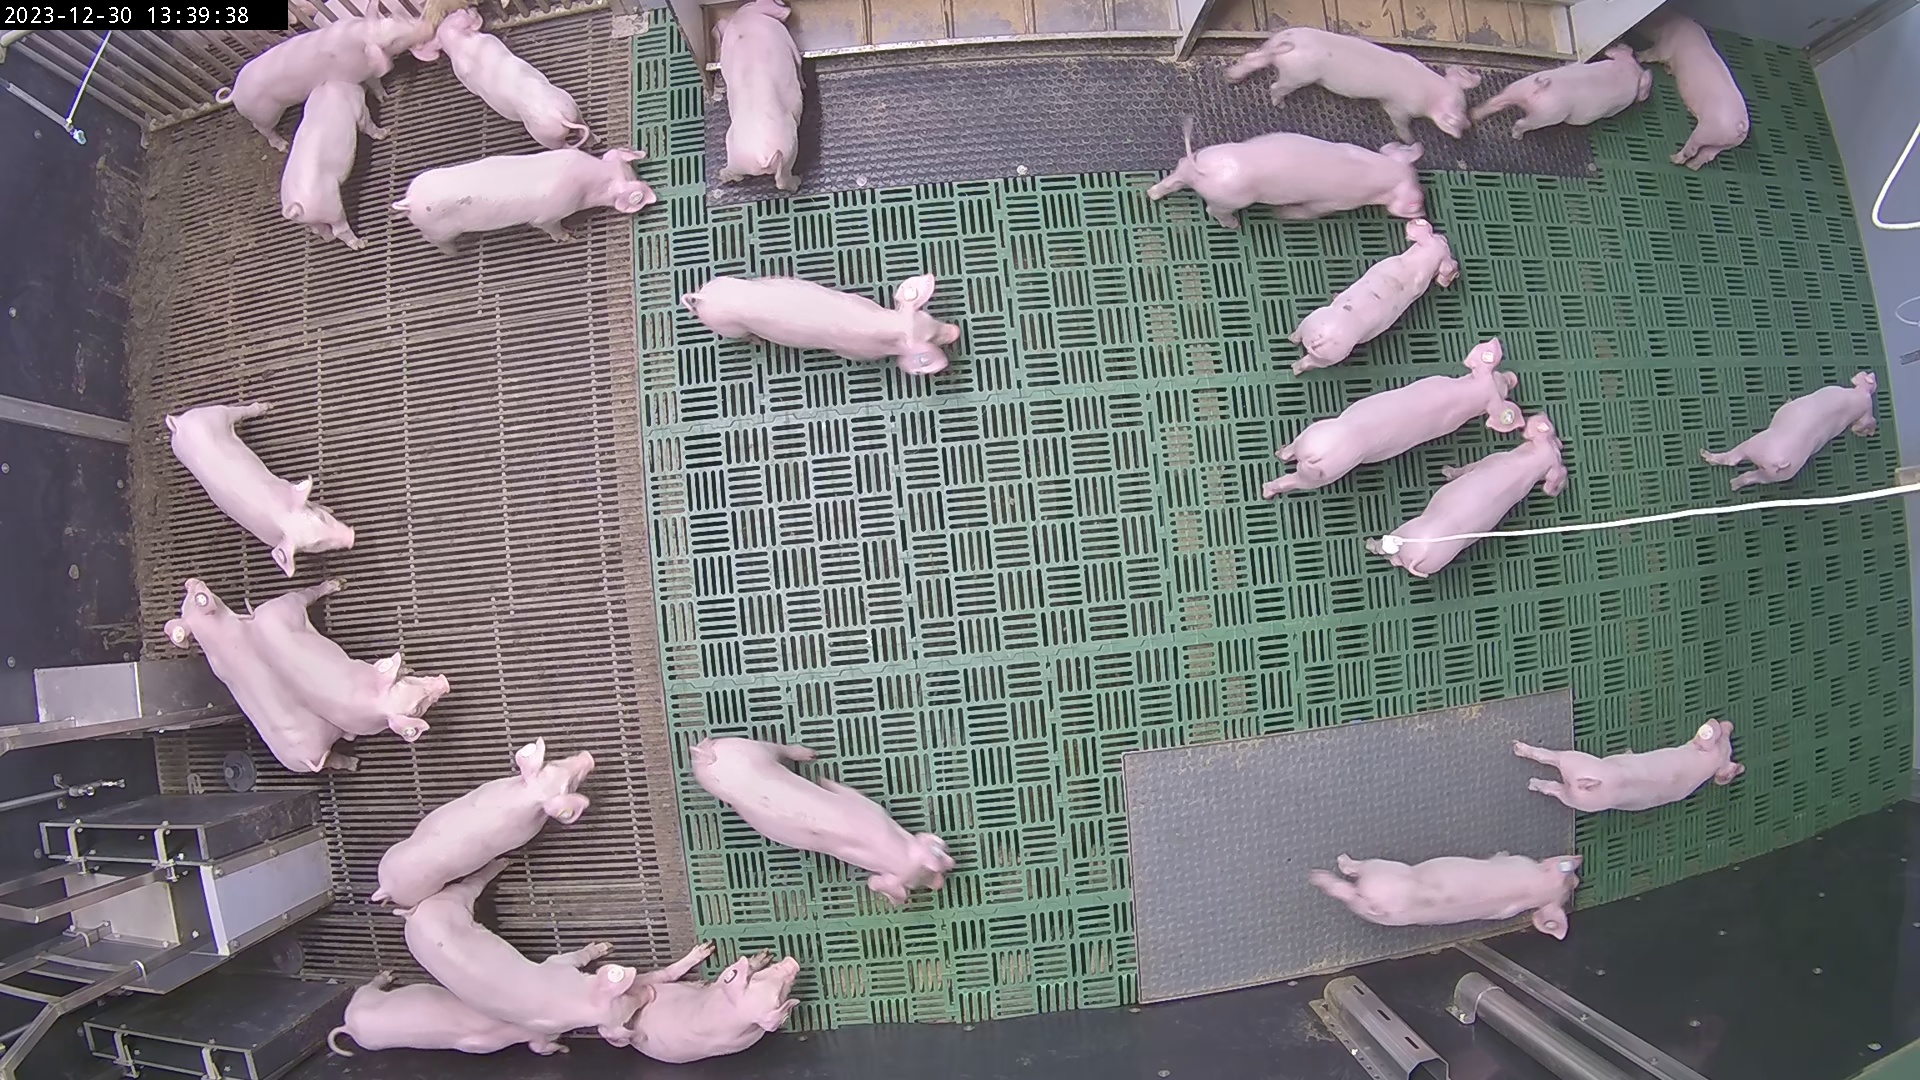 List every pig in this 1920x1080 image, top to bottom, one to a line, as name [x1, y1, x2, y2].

pig [178, 0, 321, 51]
pig [711, 0, 800, 194]
pig [314, 2, 425, 29]
pig [217, 3, 432, 154]
pig [407, 5, 593, 149]
pig [1624, 5, 1750, 170]
pig [1225, 26, 1480, 146]
pig [1469, 43, 1652, 142]
pig [279, 82, 394, 247]
pig [1149, 117, 1427, 228]
pig [391, 147, 658, 255]
pig [1285, 219, 1458, 376]
pig [681, 272, 959, 377]
pig [1259, 339, 1527, 503]
pig [1701, 370, 1880, 491]
pig [161, 399, 354, 576]
pig [1365, 412, 1569, 579]
pig [163, 578, 358, 776]
pig [237, 581, 450, 743]
pig [1513, 719, 1742, 815]
pig [370, 733, 594, 912]
pig [691, 737, 956, 905]
pig [1307, 848, 1582, 942]
pig [393, 857, 654, 1046]
pig [623, 942, 801, 1065]
pig [325, 973, 570, 1059]